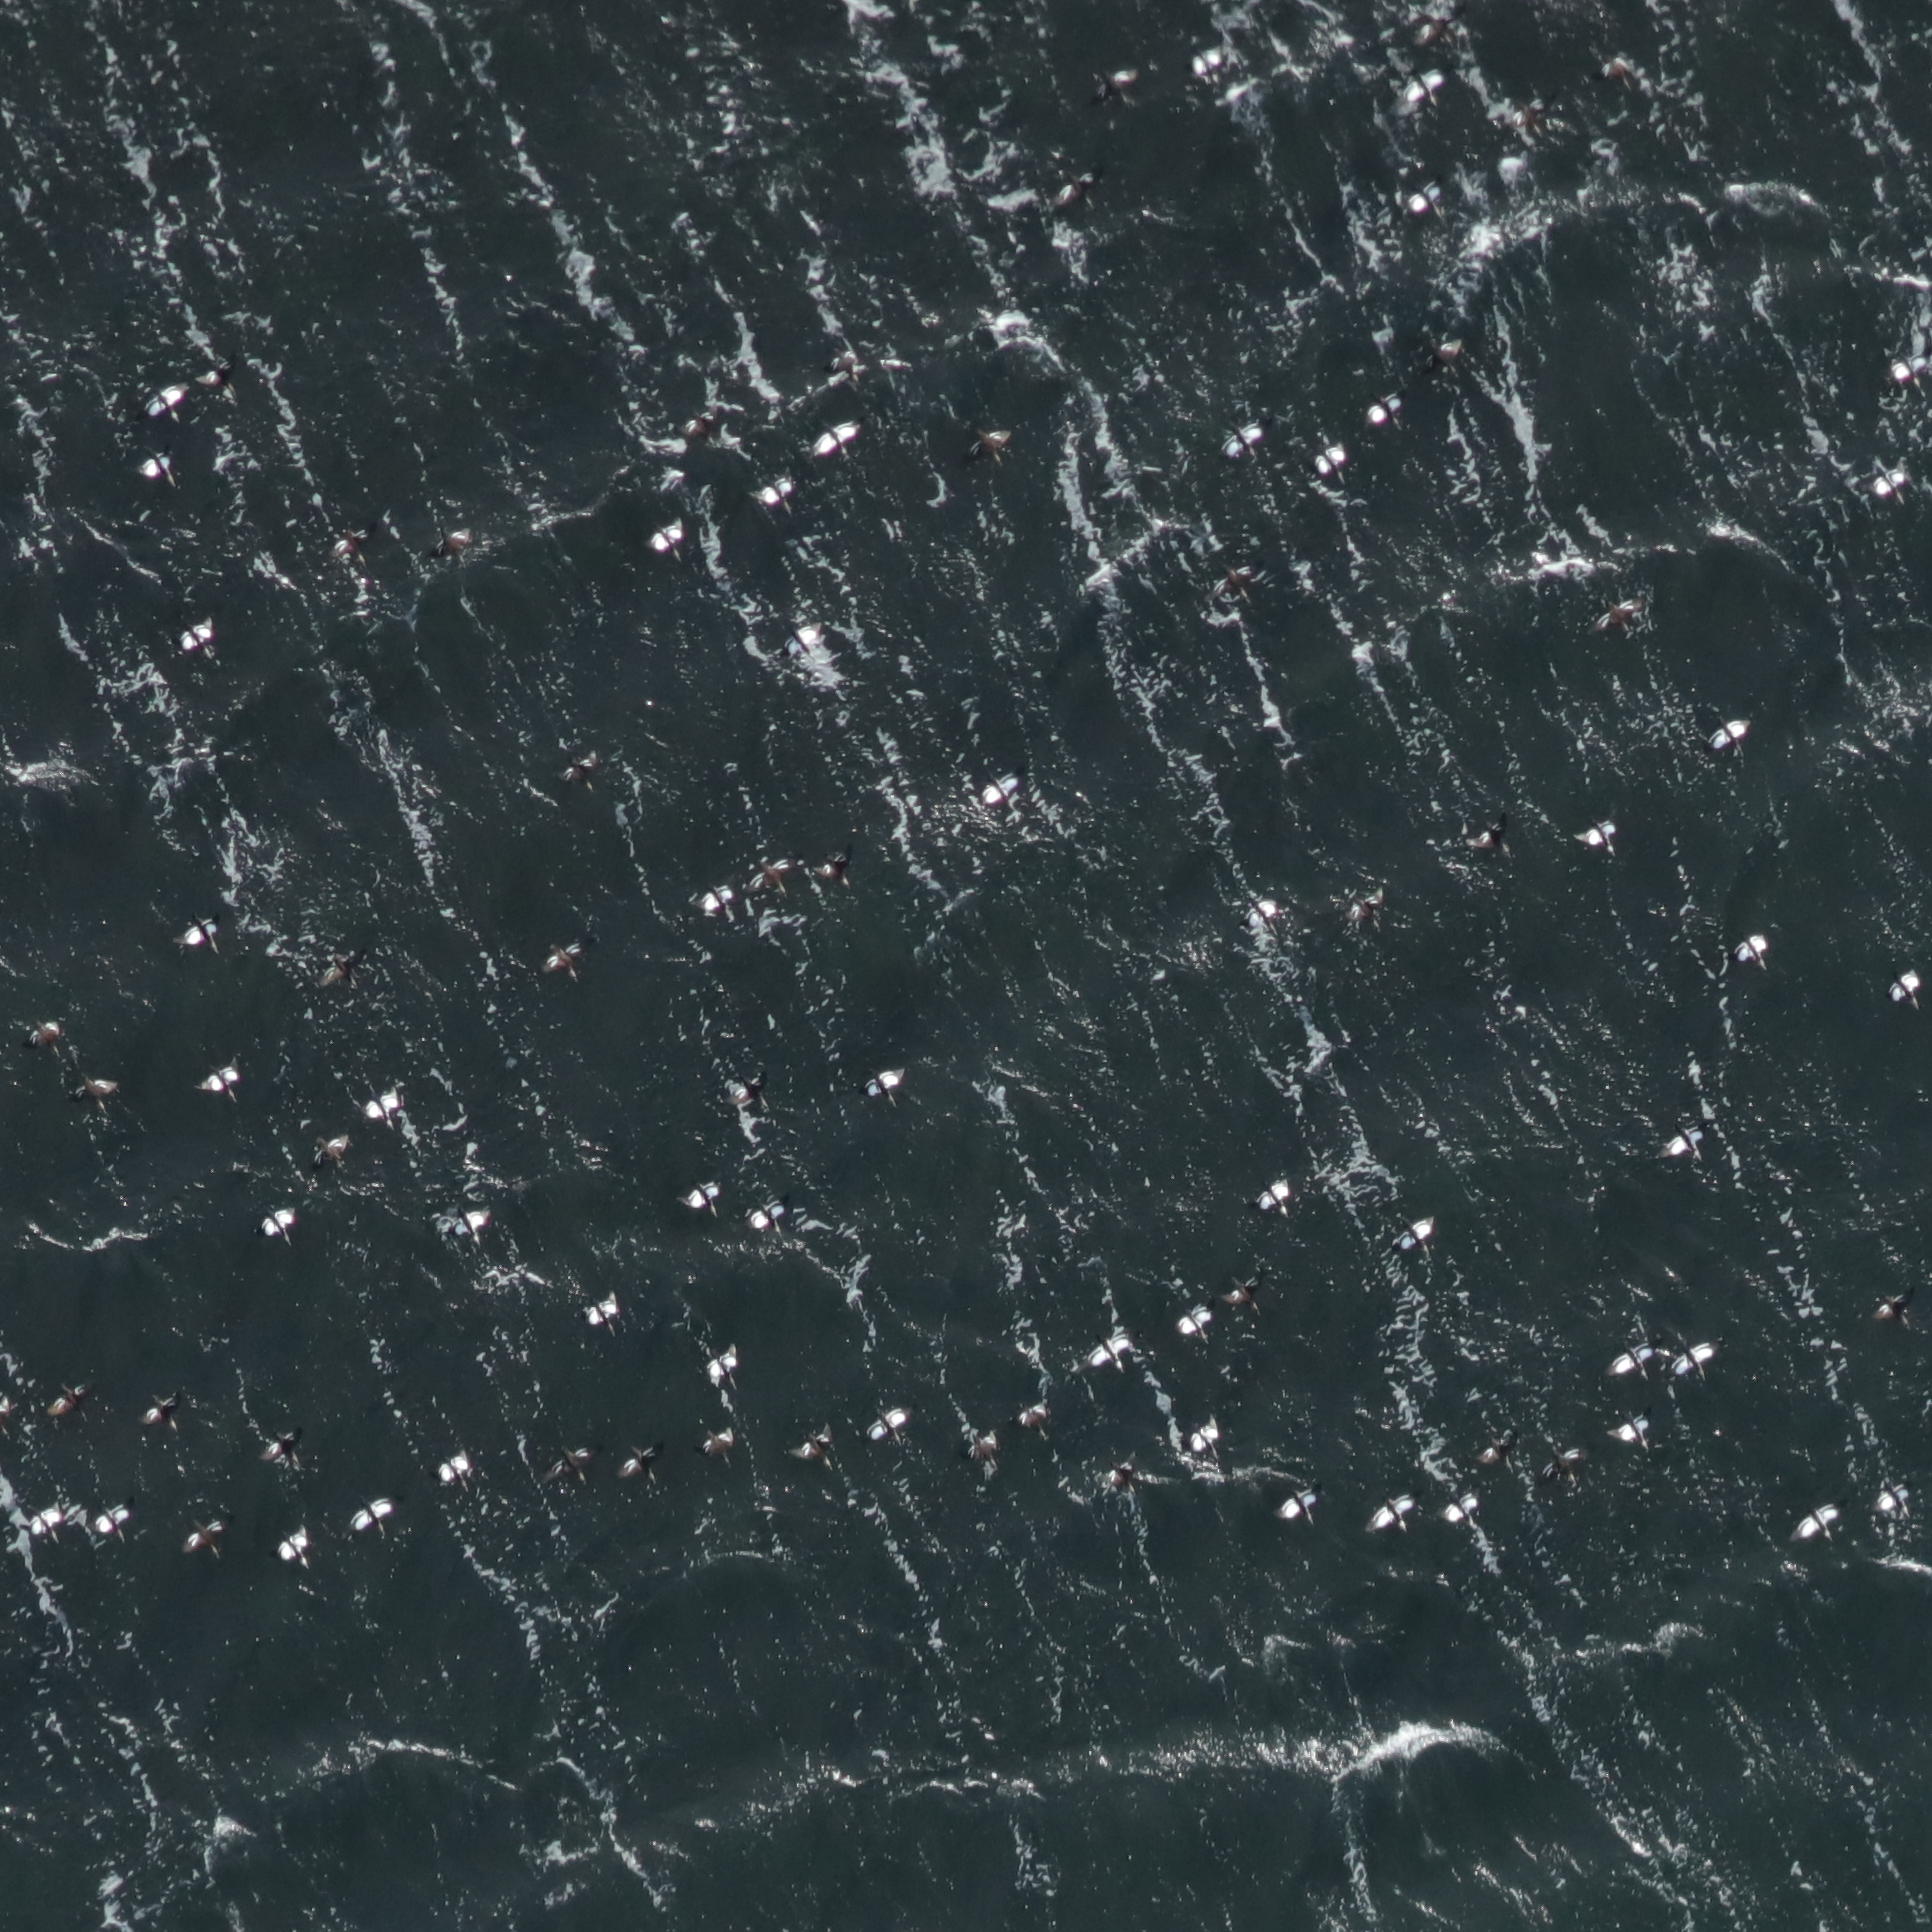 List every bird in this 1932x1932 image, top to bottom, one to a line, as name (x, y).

other bird (1431, 31)
other bird (1201, 60)
other bird (1613, 71)
other bird (1114, 80)
other bird (1423, 89)
other bird (1528, 118)
other bird (1074, 186)
other bird (1424, 201)
other bird (1450, 357)
other bird (842, 361)
other bird (1913, 370)
other bird (222, 380)
other bird (171, 399)
other bird (1392, 411)
other bird (697, 427)
other bird (1246, 437)
other bird (837, 442)
other bird (993, 446)
other bird (1331, 454)
other bird (163, 459)
other bird (1885, 487)
other bird (780, 500)
other bird (672, 542)
other bird (452, 545)
other bird (351, 546)
other bird (1238, 578)
other bird (1615, 613)
other bird (801, 641)
other bird (201, 642)
other bird (1726, 730)
other bird (577, 766)
other bird (1000, 786)
other bird (1599, 834)
other bird (1497, 837)
other bird (834, 872)
other bird (766, 877)
other bird (725, 901)
other bird (1363, 910)
other bird (1255, 914)
other bird (201, 934)
other bird (1759, 951)
other bird (565, 961)
other bird (346, 971)
other bird (1906, 987)
other bird (51, 1039)
other bird (222, 1083)
other bird (882, 1084)
other bird (756, 1091)
other bird (93, 1094)
other bird (386, 1105)
other bird (1693, 1140)
other bird (336, 1149)
other bird (711, 1196)
other bird (1280, 1201)
other bird (770, 1217)
other bird (280, 1220)
other bird (470, 1225)
other bird (1408, 1233)
other bird (1248, 1291)
other bird (1891, 1307)
other bird (1200, 1319)
other bird (609, 1321)
other bird (1106, 1349)
other bird (1640, 1358)
other bird (1693, 1361)
other bird (726, 1368)
other bird (69, 1399)
other bird (164, 1406)
other bird (1031, 1416)
other bird (890, 1419)
other bird (1645, 1429)
other bird (1213, 1439)
other bird (1506, 1443)
other bird (818, 1445)
other bird (984, 1446)
other bird (722, 1449)
other bird (285, 1450)
other bird (1558, 1461)
other bird (637, 1463)
other bird (579, 1466)
other bird (451, 1471)
other bird (1121, 1475)
other bird (1895, 1500)
other bird (1301, 1504)
other bird (1464, 1506)
other bird (371, 1515)
other bird (1393, 1517)
other bird (1813, 1518)
other bird (51, 1520)
other bird (113, 1522)
other bird (205, 1542)
other bird (295, 1552)